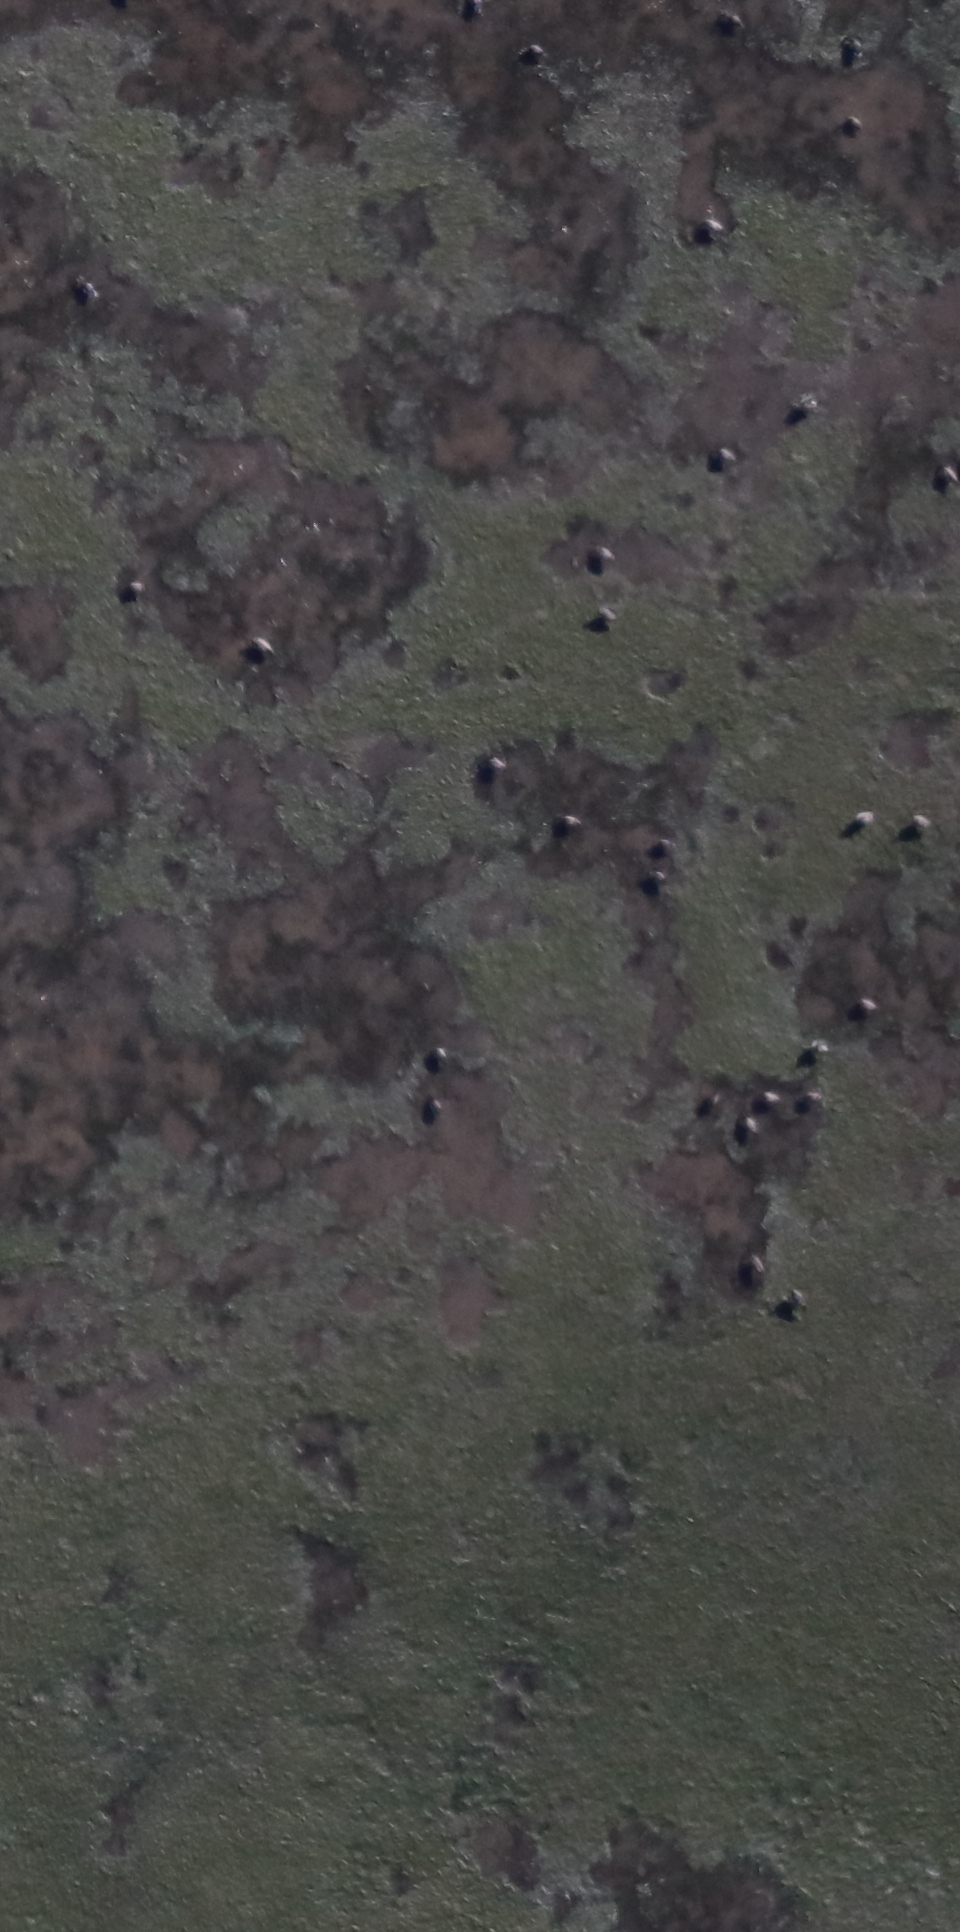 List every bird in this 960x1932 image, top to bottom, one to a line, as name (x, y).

Canada goose (475, 3)
Canada goose (733, 20)
brant (857, 48)
Canada goose (534, 51)
Canada goose (855, 123)
brant (715, 228)
brant (88, 288)
Canada goose (807, 406)
Canada goose (730, 454)
Canada goose (951, 475)
Canada goose (601, 554)
Canada goose (132, 586)
Canada goose (607, 618)
Canada goose (262, 643)
Canada goose (497, 764)
brant (862, 819)
Canada goose (575, 823)
Canada goose (922, 823)
Canada goose (667, 841)
Canada goose (656, 879)
Canada goose (869, 1004)
Canada goose (818, 1050)
Canada goose (440, 1056)
Canada goose (712, 1097)
Canada goose (771, 1098)
Canada goose (816, 1099)
Canada goose (435, 1105)
Canada goose (753, 1128)
Canada goose (759, 1266)
Canada goose (796, 1300)